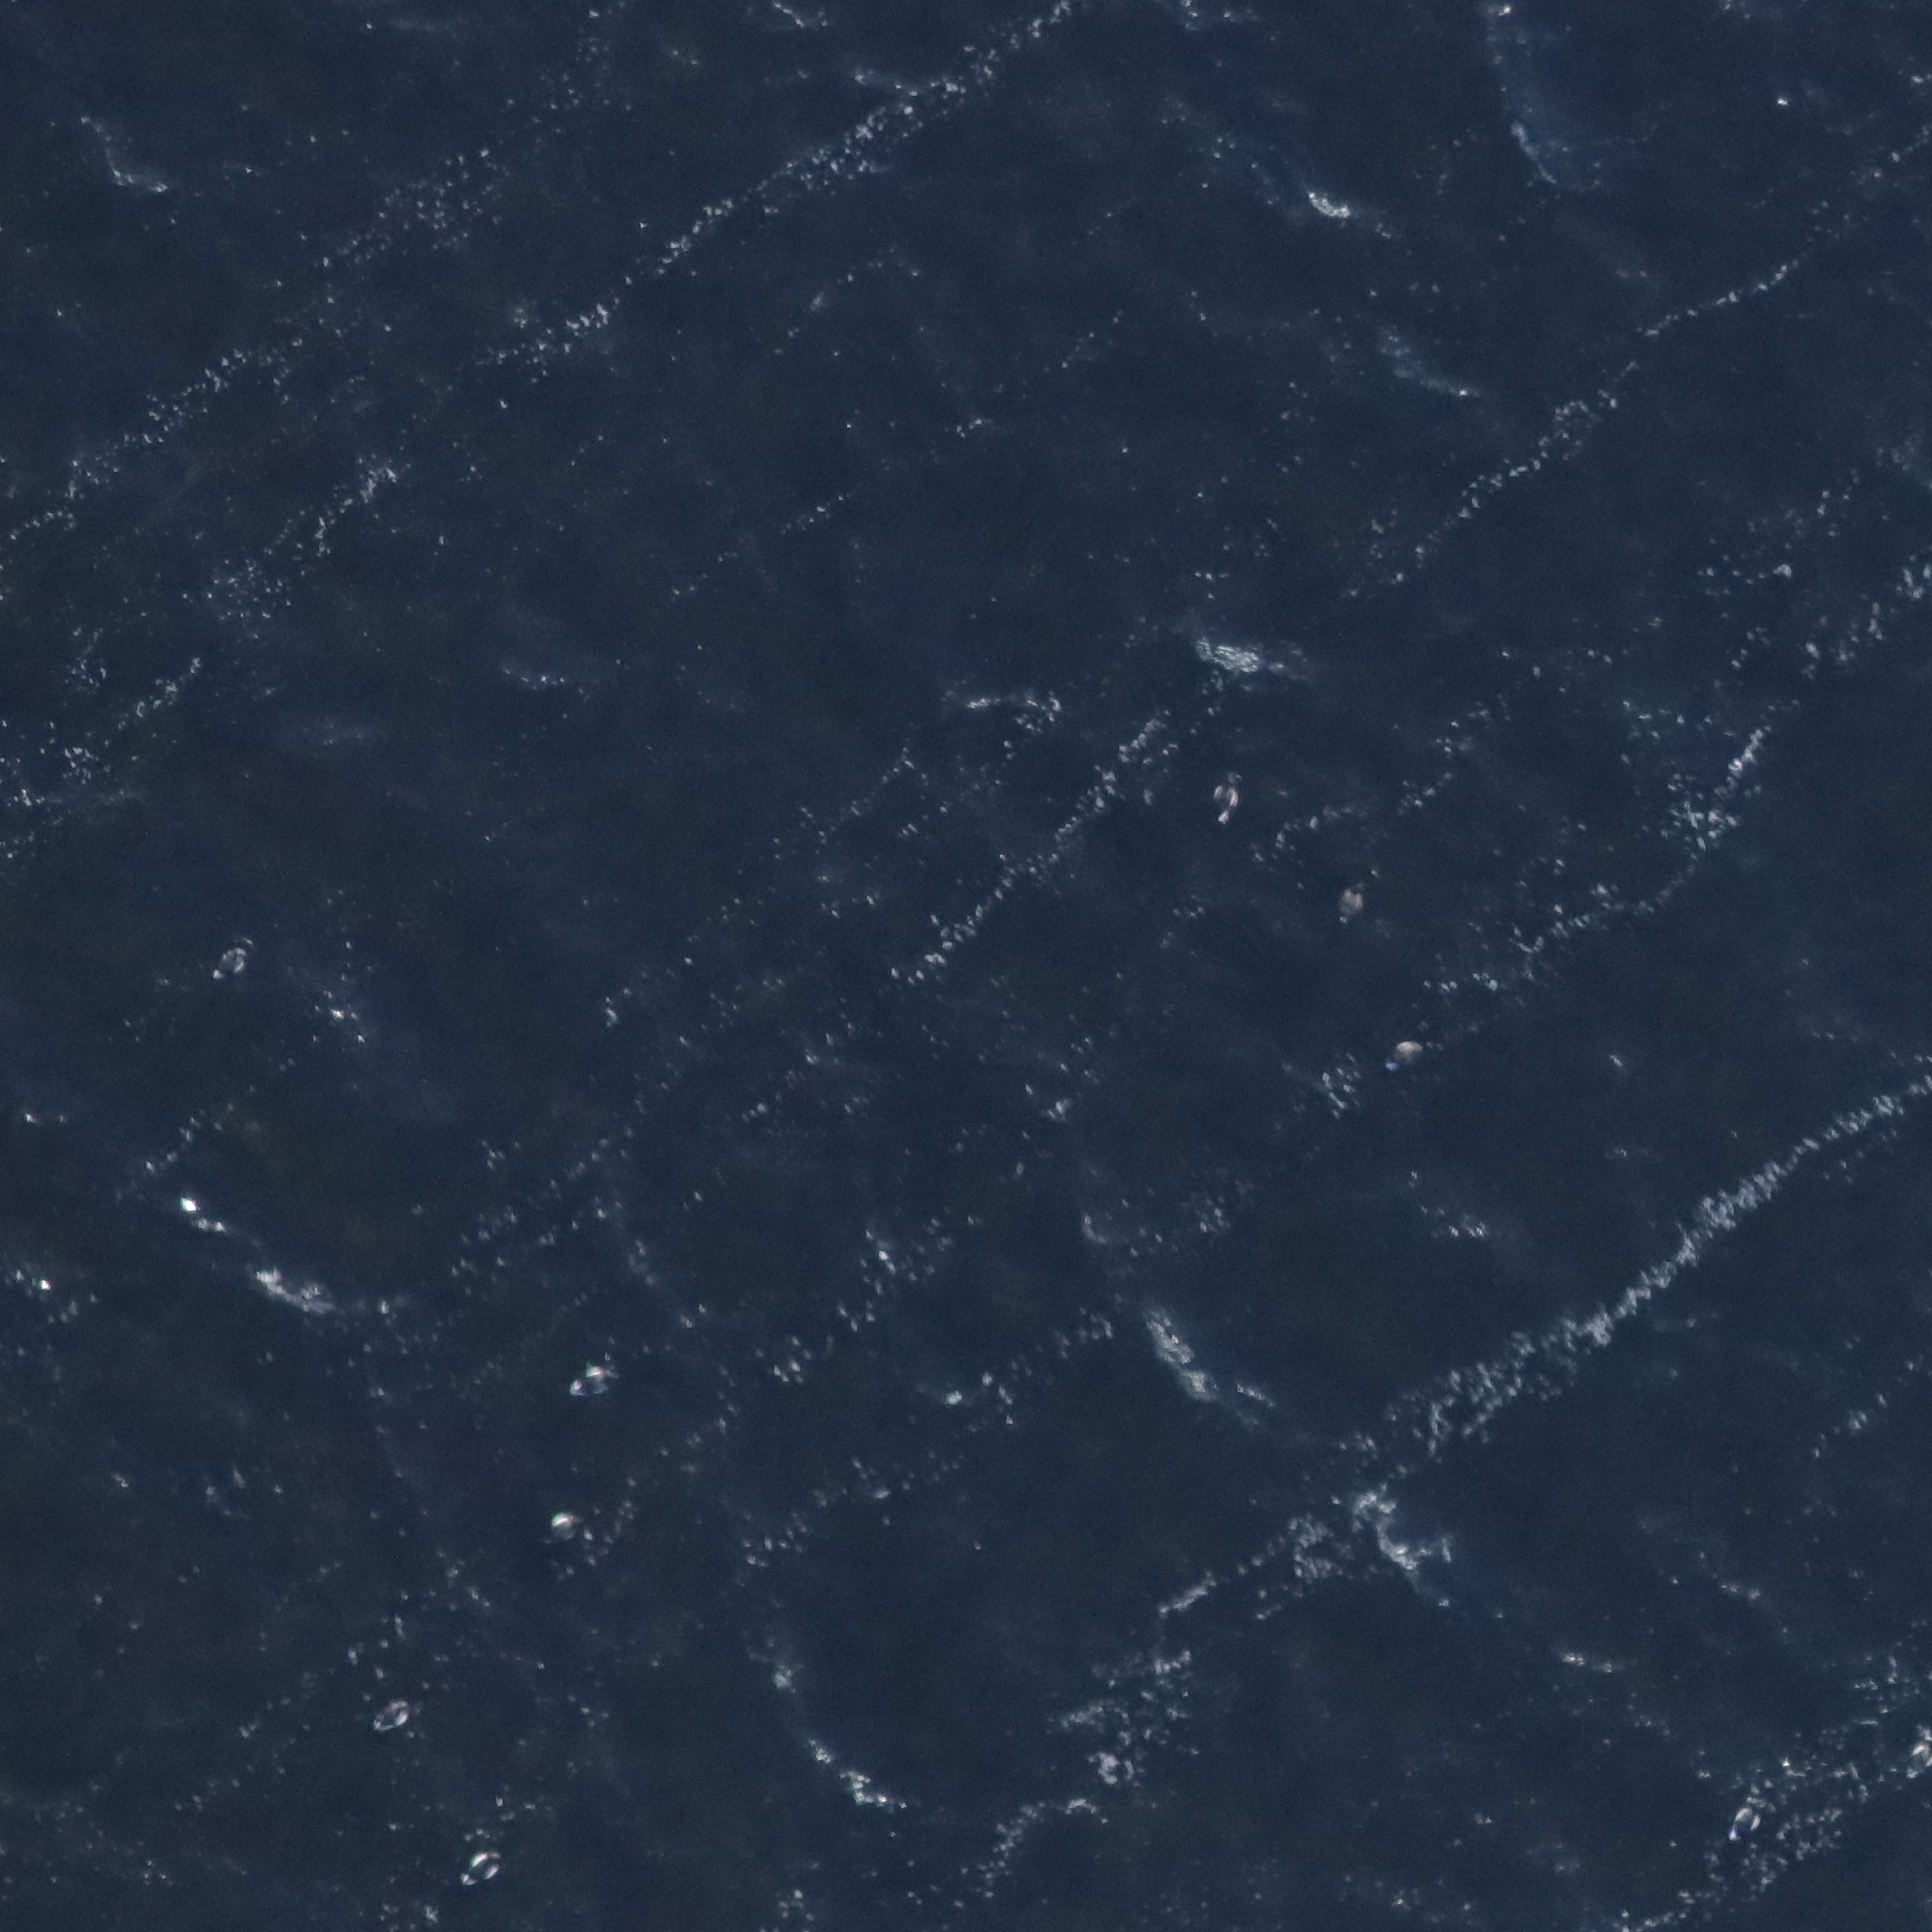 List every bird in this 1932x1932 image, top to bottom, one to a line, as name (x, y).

brant (1225, 800)
brant (1351, 901)
brant (231, 961)
brant (1405, 1055)
brant (598, 1381)
brant (563, 1530)
brant (394, 1716)
brant (1920, 1760)
brant (1746, 1820)
brant (484, 1870)